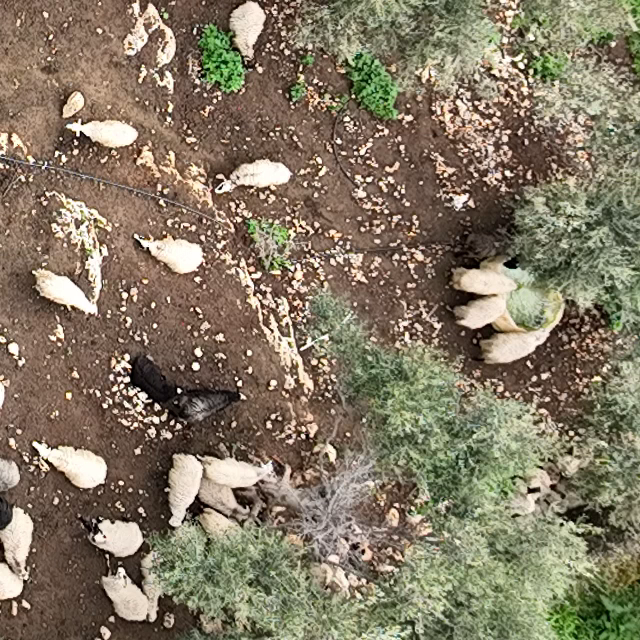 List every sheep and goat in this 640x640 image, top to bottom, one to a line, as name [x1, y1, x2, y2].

sheep [229, 1, 266, 62]
sheep [63, 120, 138, 151]
sheep [211, 158, 291, 192]
sheep [469, 231, 511, 256]
sheep [133, 233, 202, 274]
sheep [479, 258, 535, 284]
sheep [449, 264, 521, 293]
sheep [29, 268, 99, 317]
sheep [454, 292, 514, 330]
sheep [480, 327, 551, 364]
sheep [130, 356, 187, 421]
sheep [0, 370, 5, 414]
sheep [180, 388, 244, 423]
sheep [33, 439, 108, 491]
sheep [0, 449, 21, 492]
sheep [162, 453, 202, 528]
sheep [194, 455, 276, 488]
sheep [198, 478, 248, 519]
sheep [0, 495, 16, 532]
sheep [0, 506, 31, 579]
sheep [198, 508, 261, 557]
sheep [75, 512, 144, 559]
sheep [141, 529, 205, 619]
sheep [0, 537, 24, 600]
sheep [100, 564, 148, 620]